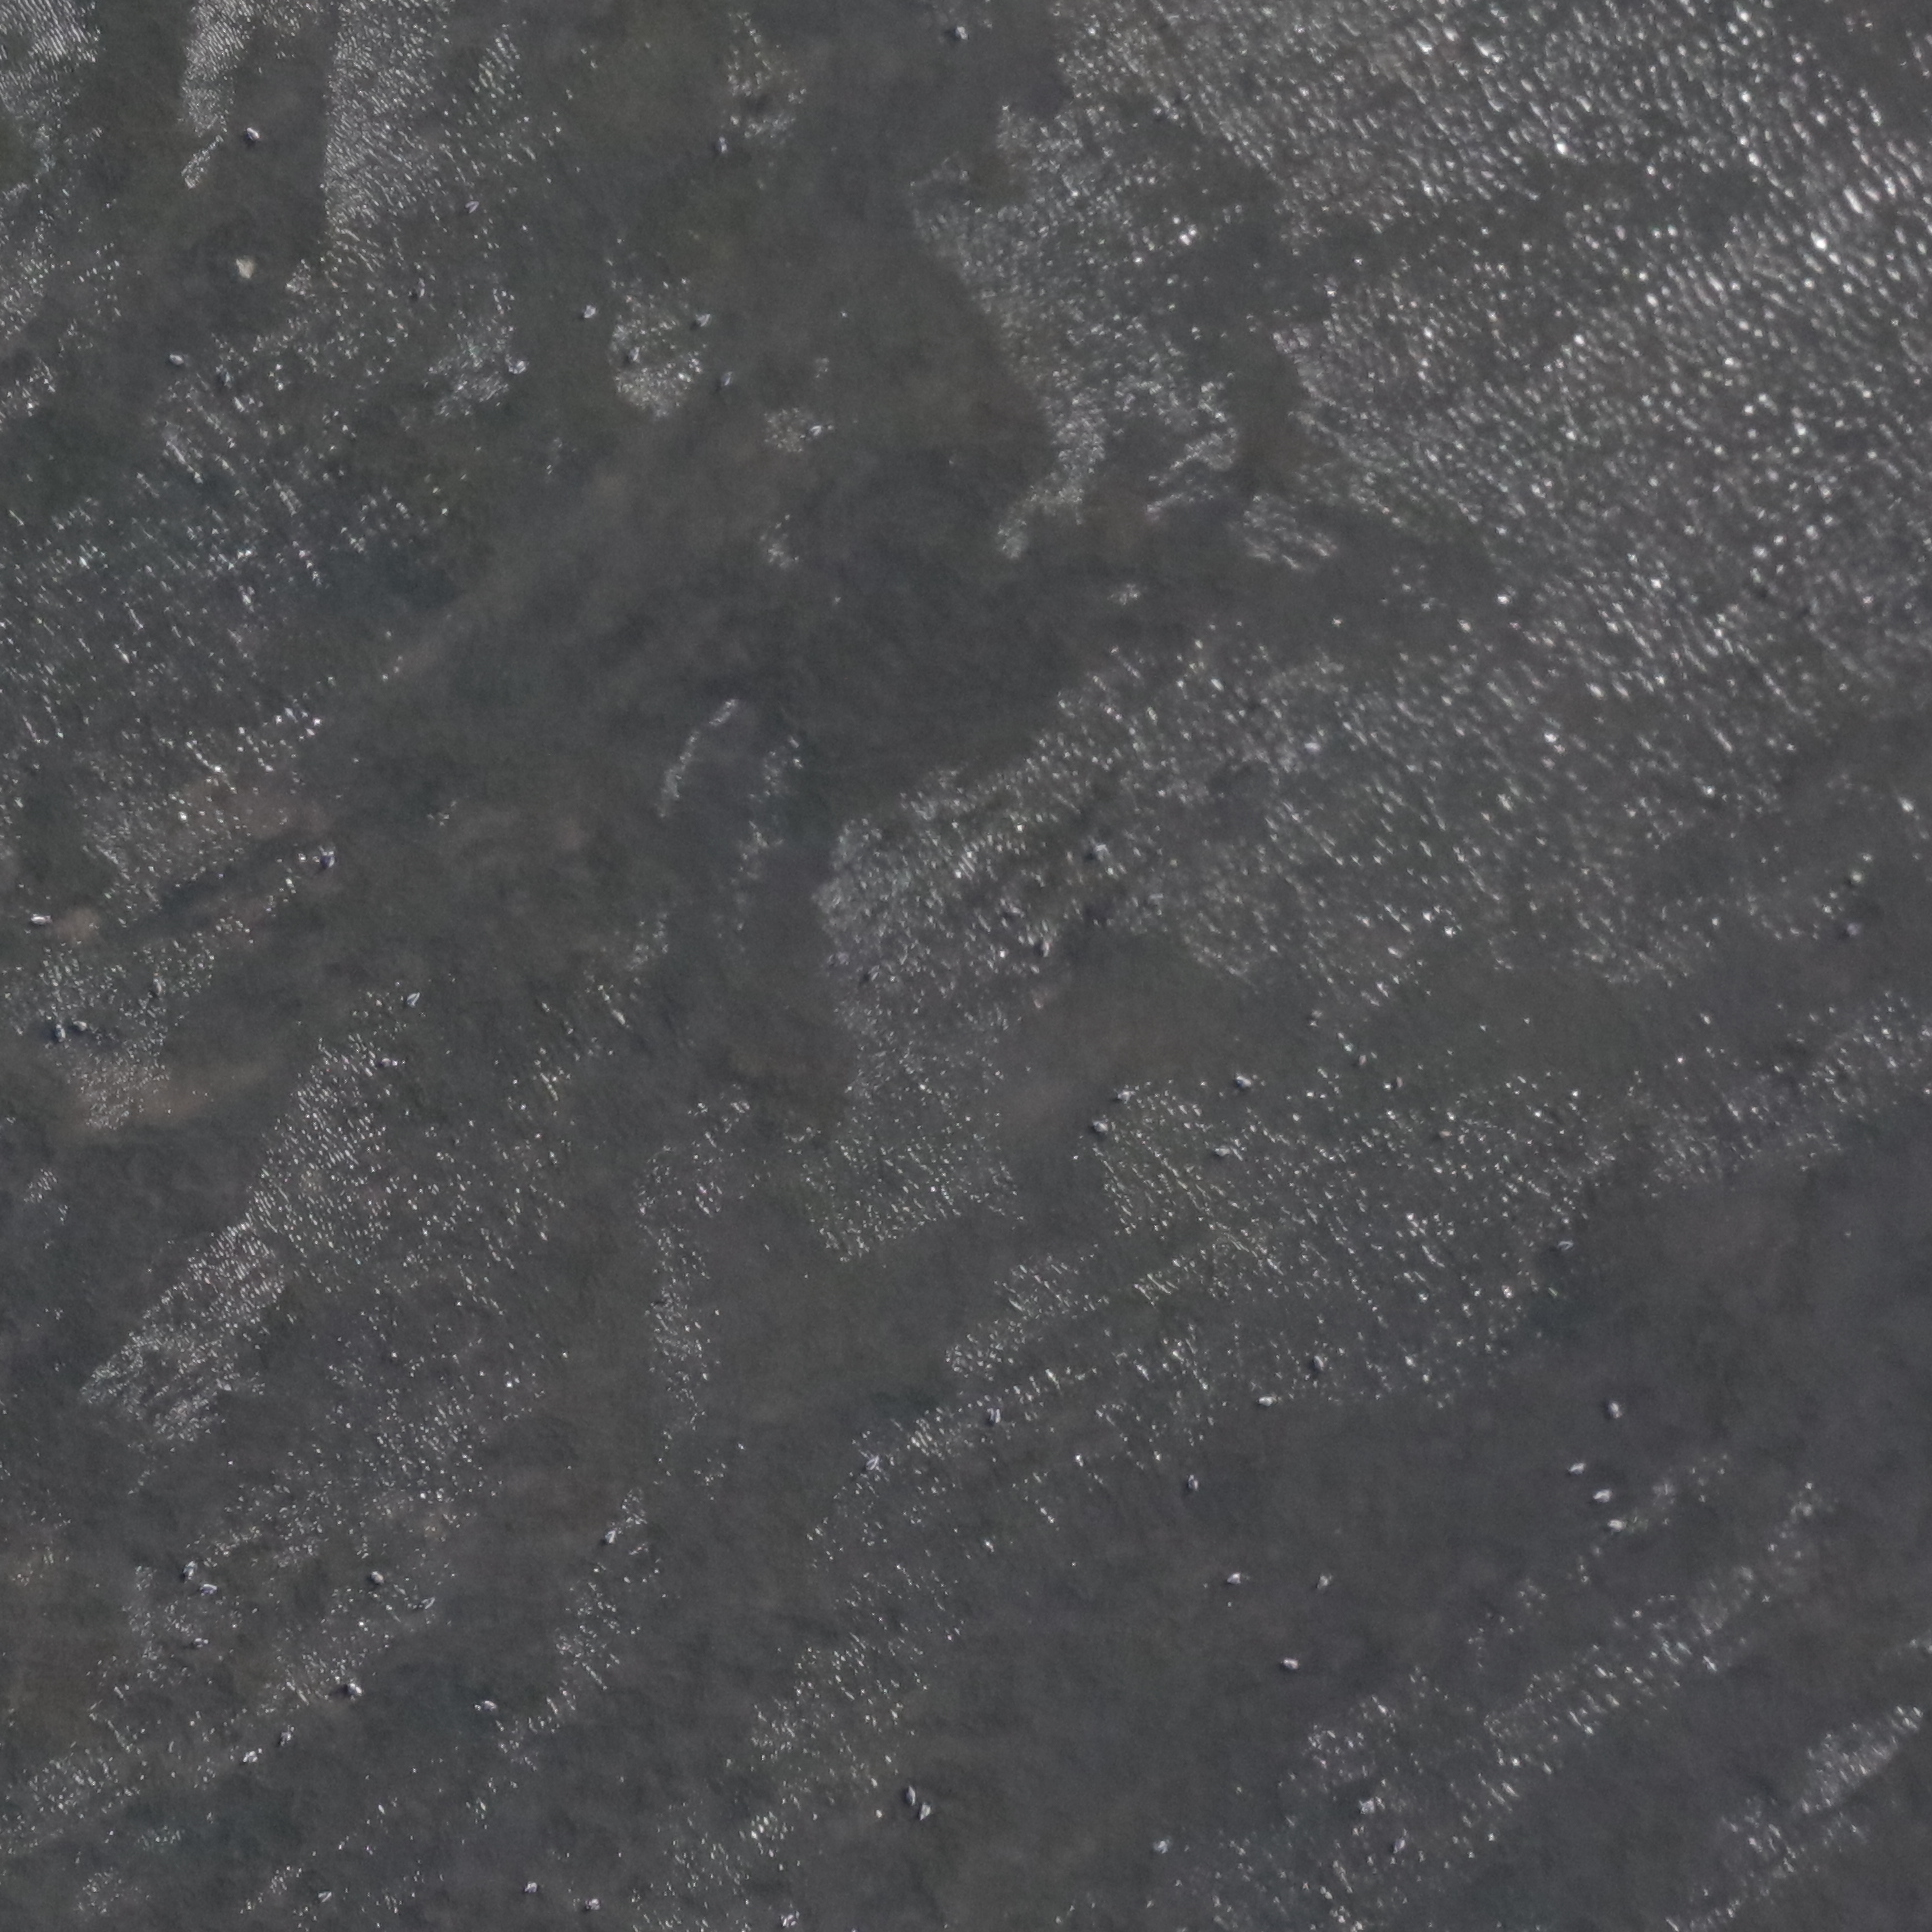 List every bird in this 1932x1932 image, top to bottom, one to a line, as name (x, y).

brant (1169, 19)
brant (961, 35)
brant (1186, 97)
brant (1168, 107)
brant (249, 136)
brant (719, 145)
brant (477, 211)
brant (428, 286)
brant (600, 305)
brant (709, 321)
brant (644, 351)
brant (172, 359)
brant (519, 367)
brant (218, 377)
brant (721, 385)
brant (818, 438)
brant (1774, 590)
brant (1816, 608)
brant (1096, 846)
brant (329, 859)
brant (1854, 875)
brant (1158, 899)
brant (1013, 904)
brant (1848, 917)
brant (30, 930)
brant (1040, 946)
brant (876, 974)
brant (157, 984)
brant (415, 996)
other bird (1312, 1012)
brant (83, 1028)
brant (60, 1034)
brant (387, 1061)
other bird (1362, 1061)
other bird (1398, 1082)
brant (1247, 1087)
brant (1136, 1101)
brant (1101, 1122)
other bird (1444, 1132)
brant (1221, 1148)
brant (1561, 1247)
brant (1311, 1367)
brant (1257, 1402)
brant (1617, 1405)
brant (997, 1415)
brant (876, 1461)
brant (1576, 1464)
brant (1192, 1481)
brant (1601, 1499)
brant (1612, 1525)
brant (607, 1530)
brant (191, 1572)
brant (380, 1577)
brant (1238, 1579)
brant (1316, 1581)
brant (217, 1590)
brant (431, 1603)
brant (196, 1642)
brant (1298, 1663)
brant (360, 1685)
brant (486, 1710)
brant (295, 1730)
brant (250, 1757)
brant (914, 1789)
brant (926, 1810)
brant (1396, 1842)
brant (1158, 1847)
brant (534, 1887)
brant (320, 1891)
brant (602, 1900)
brant (787, 1919)